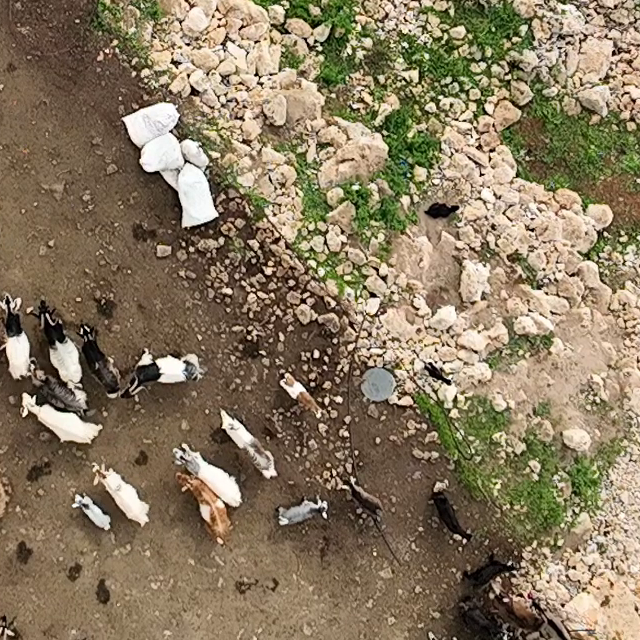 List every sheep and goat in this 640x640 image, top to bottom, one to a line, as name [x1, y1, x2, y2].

goat [422, 203, 458, 220]
goat [0, 288, 7, 349]
goat [0, 293, 29, 378]
goat [33, 301, 82, 384]
goat [77, 323, 119, 398]
goat [118, 350, 200, 399]
goat [27, 359, 85, 414]
goat [426, 364, 452, 388]
goat [280, 374, 326, 420]
goat [21, 392, 100, 444]
goat [218, 409, 276, 478]
goat [172, 445, 241, 507]
goat [0, 455, 5, 524]
goat [89, 462, 150, 526]
goat [175, 475, 232, 541]
goat [346, 477, 377, 518]
goat [432, 489, 474, 545]
goat [71, 492, 111, 532]
goat [277, 497, 326, 526]
goat [0, 614, 20, 639]